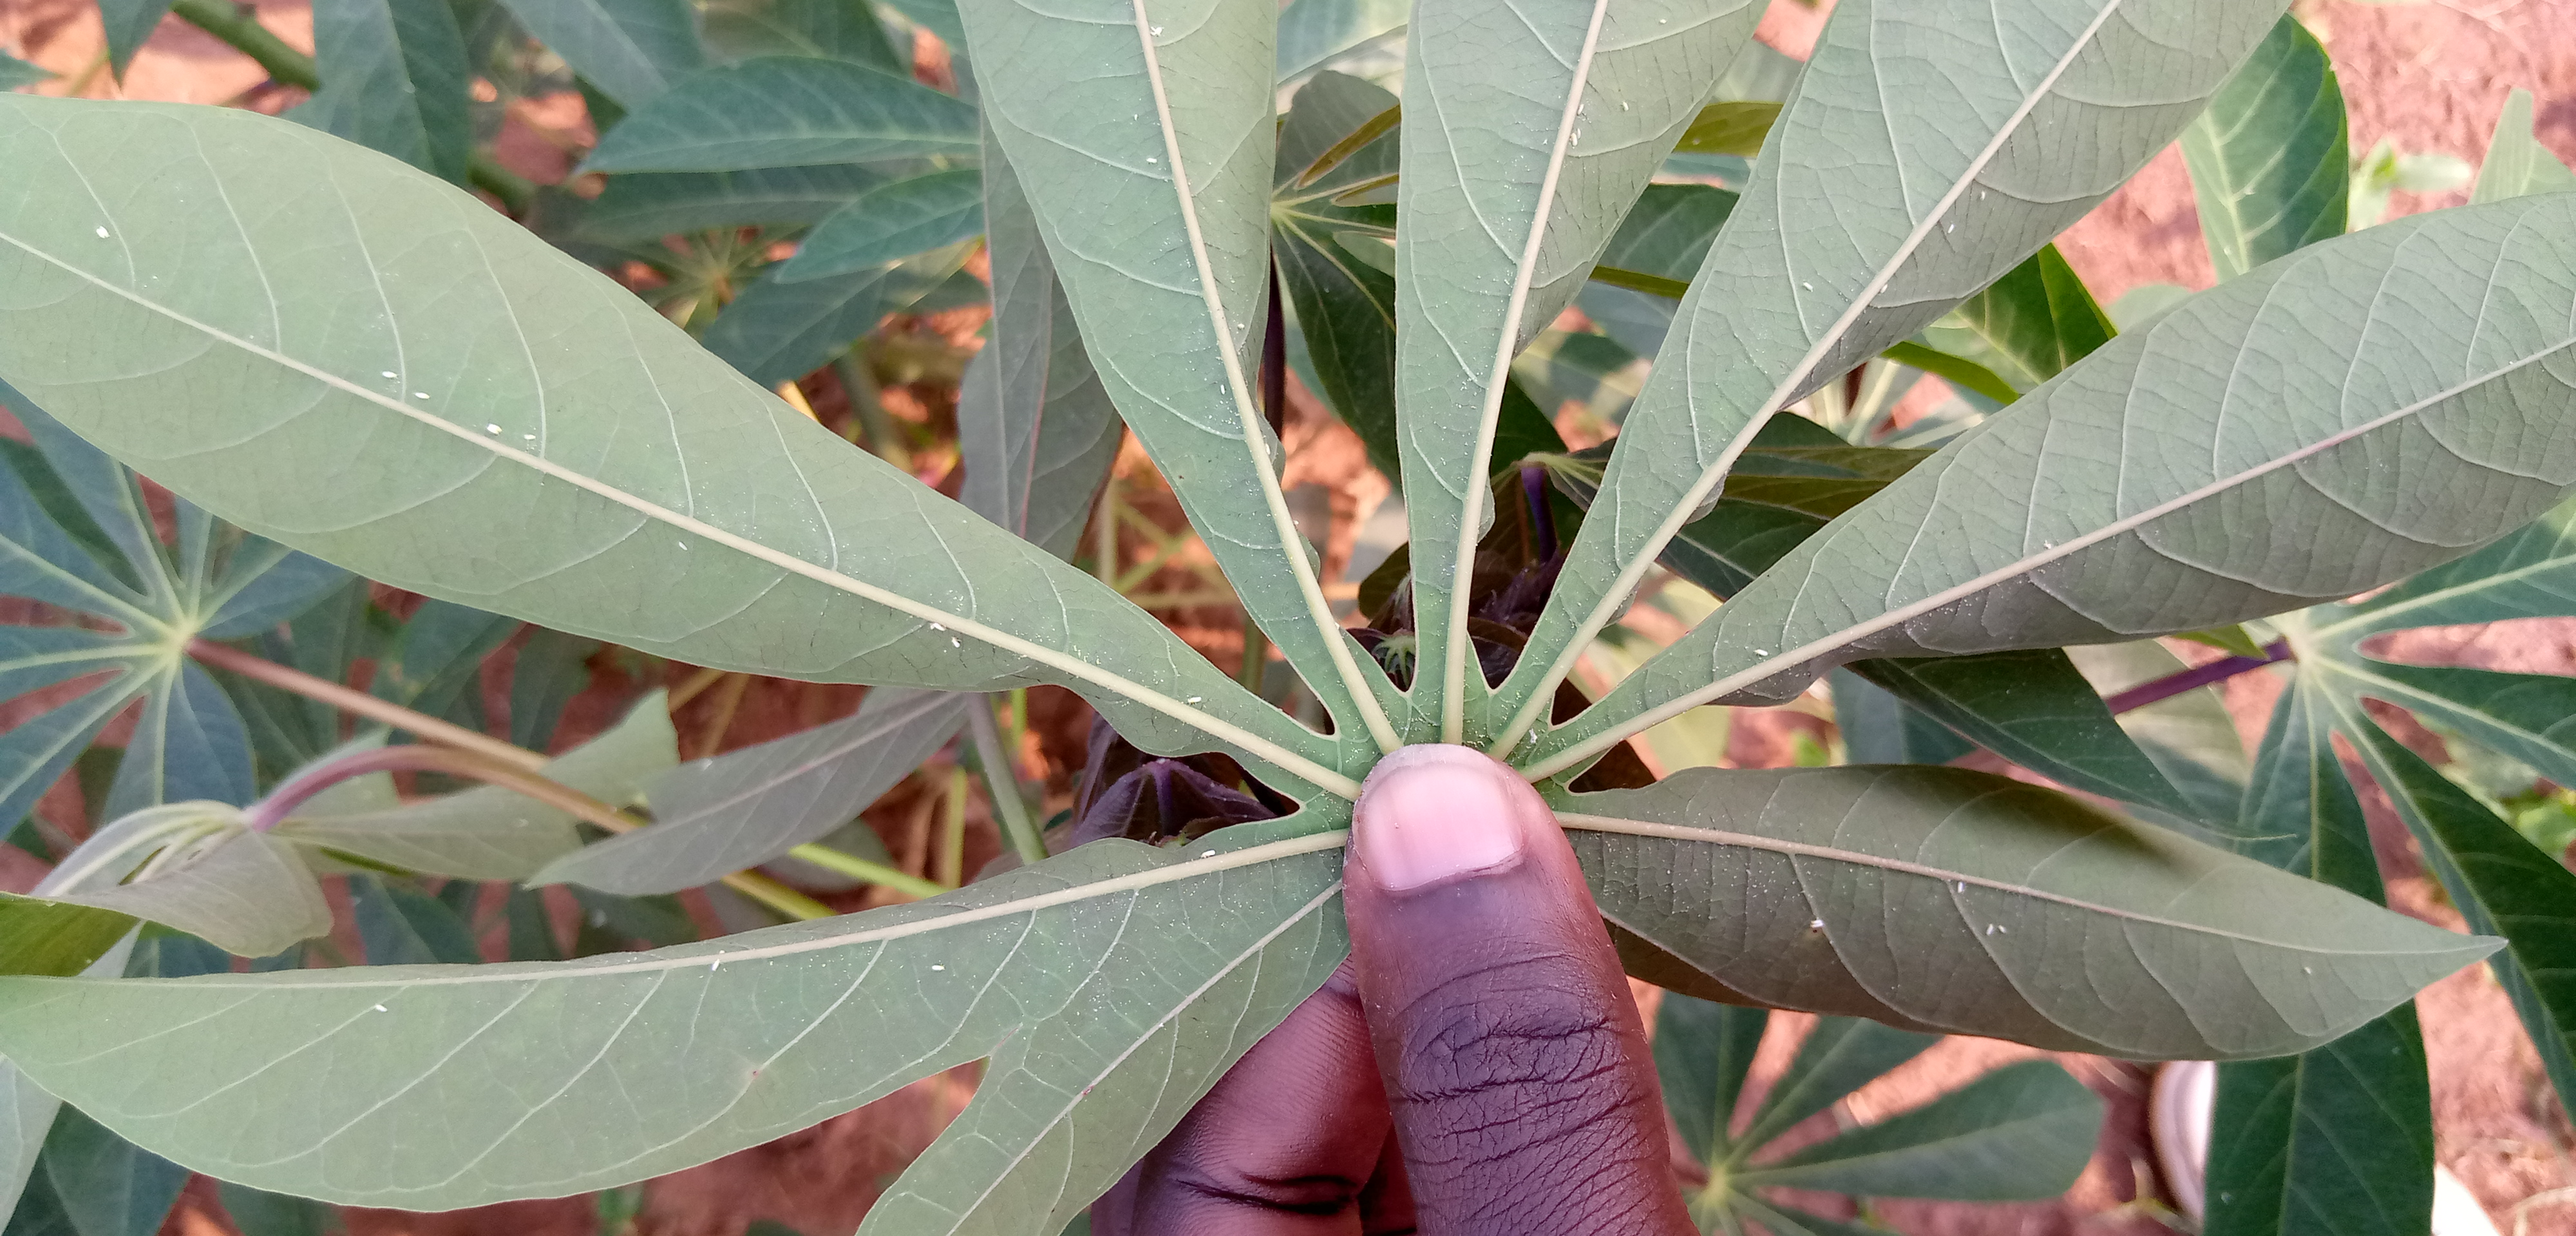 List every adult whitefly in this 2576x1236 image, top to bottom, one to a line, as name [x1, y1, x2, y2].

whitefly [1656, 17, 1669, 27]
whitefly [1149, 24, 1163, 39]
whitefly [1620, 98, 1631, 112]
whitefly [1576, 102, 1586, 117]
whitefly [1131, 111, 1139, 122]
whitefly [1575, 126, 1584, 140]
whitefly [1570, 131, 1578, 147]
whitefly [1145, 155, 1160, 165]
whitefly [1978, 188, 1989, 205]
whitefly [1946, 221, 1956, 236]
whitefly [94, 223, 110, 240]
whitefly [1801, 279, 1816, 294]
whitefly [1879, 283, 1891, 295]
whitefly [1236, 321, 1246, 330]
whitefly [380, 370, 399, 380]
whitefly [1218, 383, 1229, 395]
whitefly [412, 390, 430, 400]
whitefly [485, 422, 504, 435]
whitefly [522, 432, 536, 442]
whitefly [1264, 442, 1274, 455]
whitefly [1292, 518, 1300, 527]
whitefly [675, 538, 690, 554]
whitefly [2041, 538, 2054, 550]
whitefly [927, 621, 946, 633]
whitefly [949, 635, 963, 650]
whitefly [1752, 646, 1770, 658]
whitefly [1185, 694, 1206, 707]
whitefly [1528, 727, 1540, 745]
whitefly [1198, 846, 1217, 860]
whitefly [1956, 878, 1963, 894]
whitefly [1808, 917, 1825, 932]
whitefly [1984, 921, 1993, 937]
whitefly [1997, 922, 2007, 934]
whitefly [709, 957, 723, 975]
whitefly [927, 962, 947, 974]
whitefly [2301, 962, 2315, 977]
whitefly [372, 998, 390, 1016]